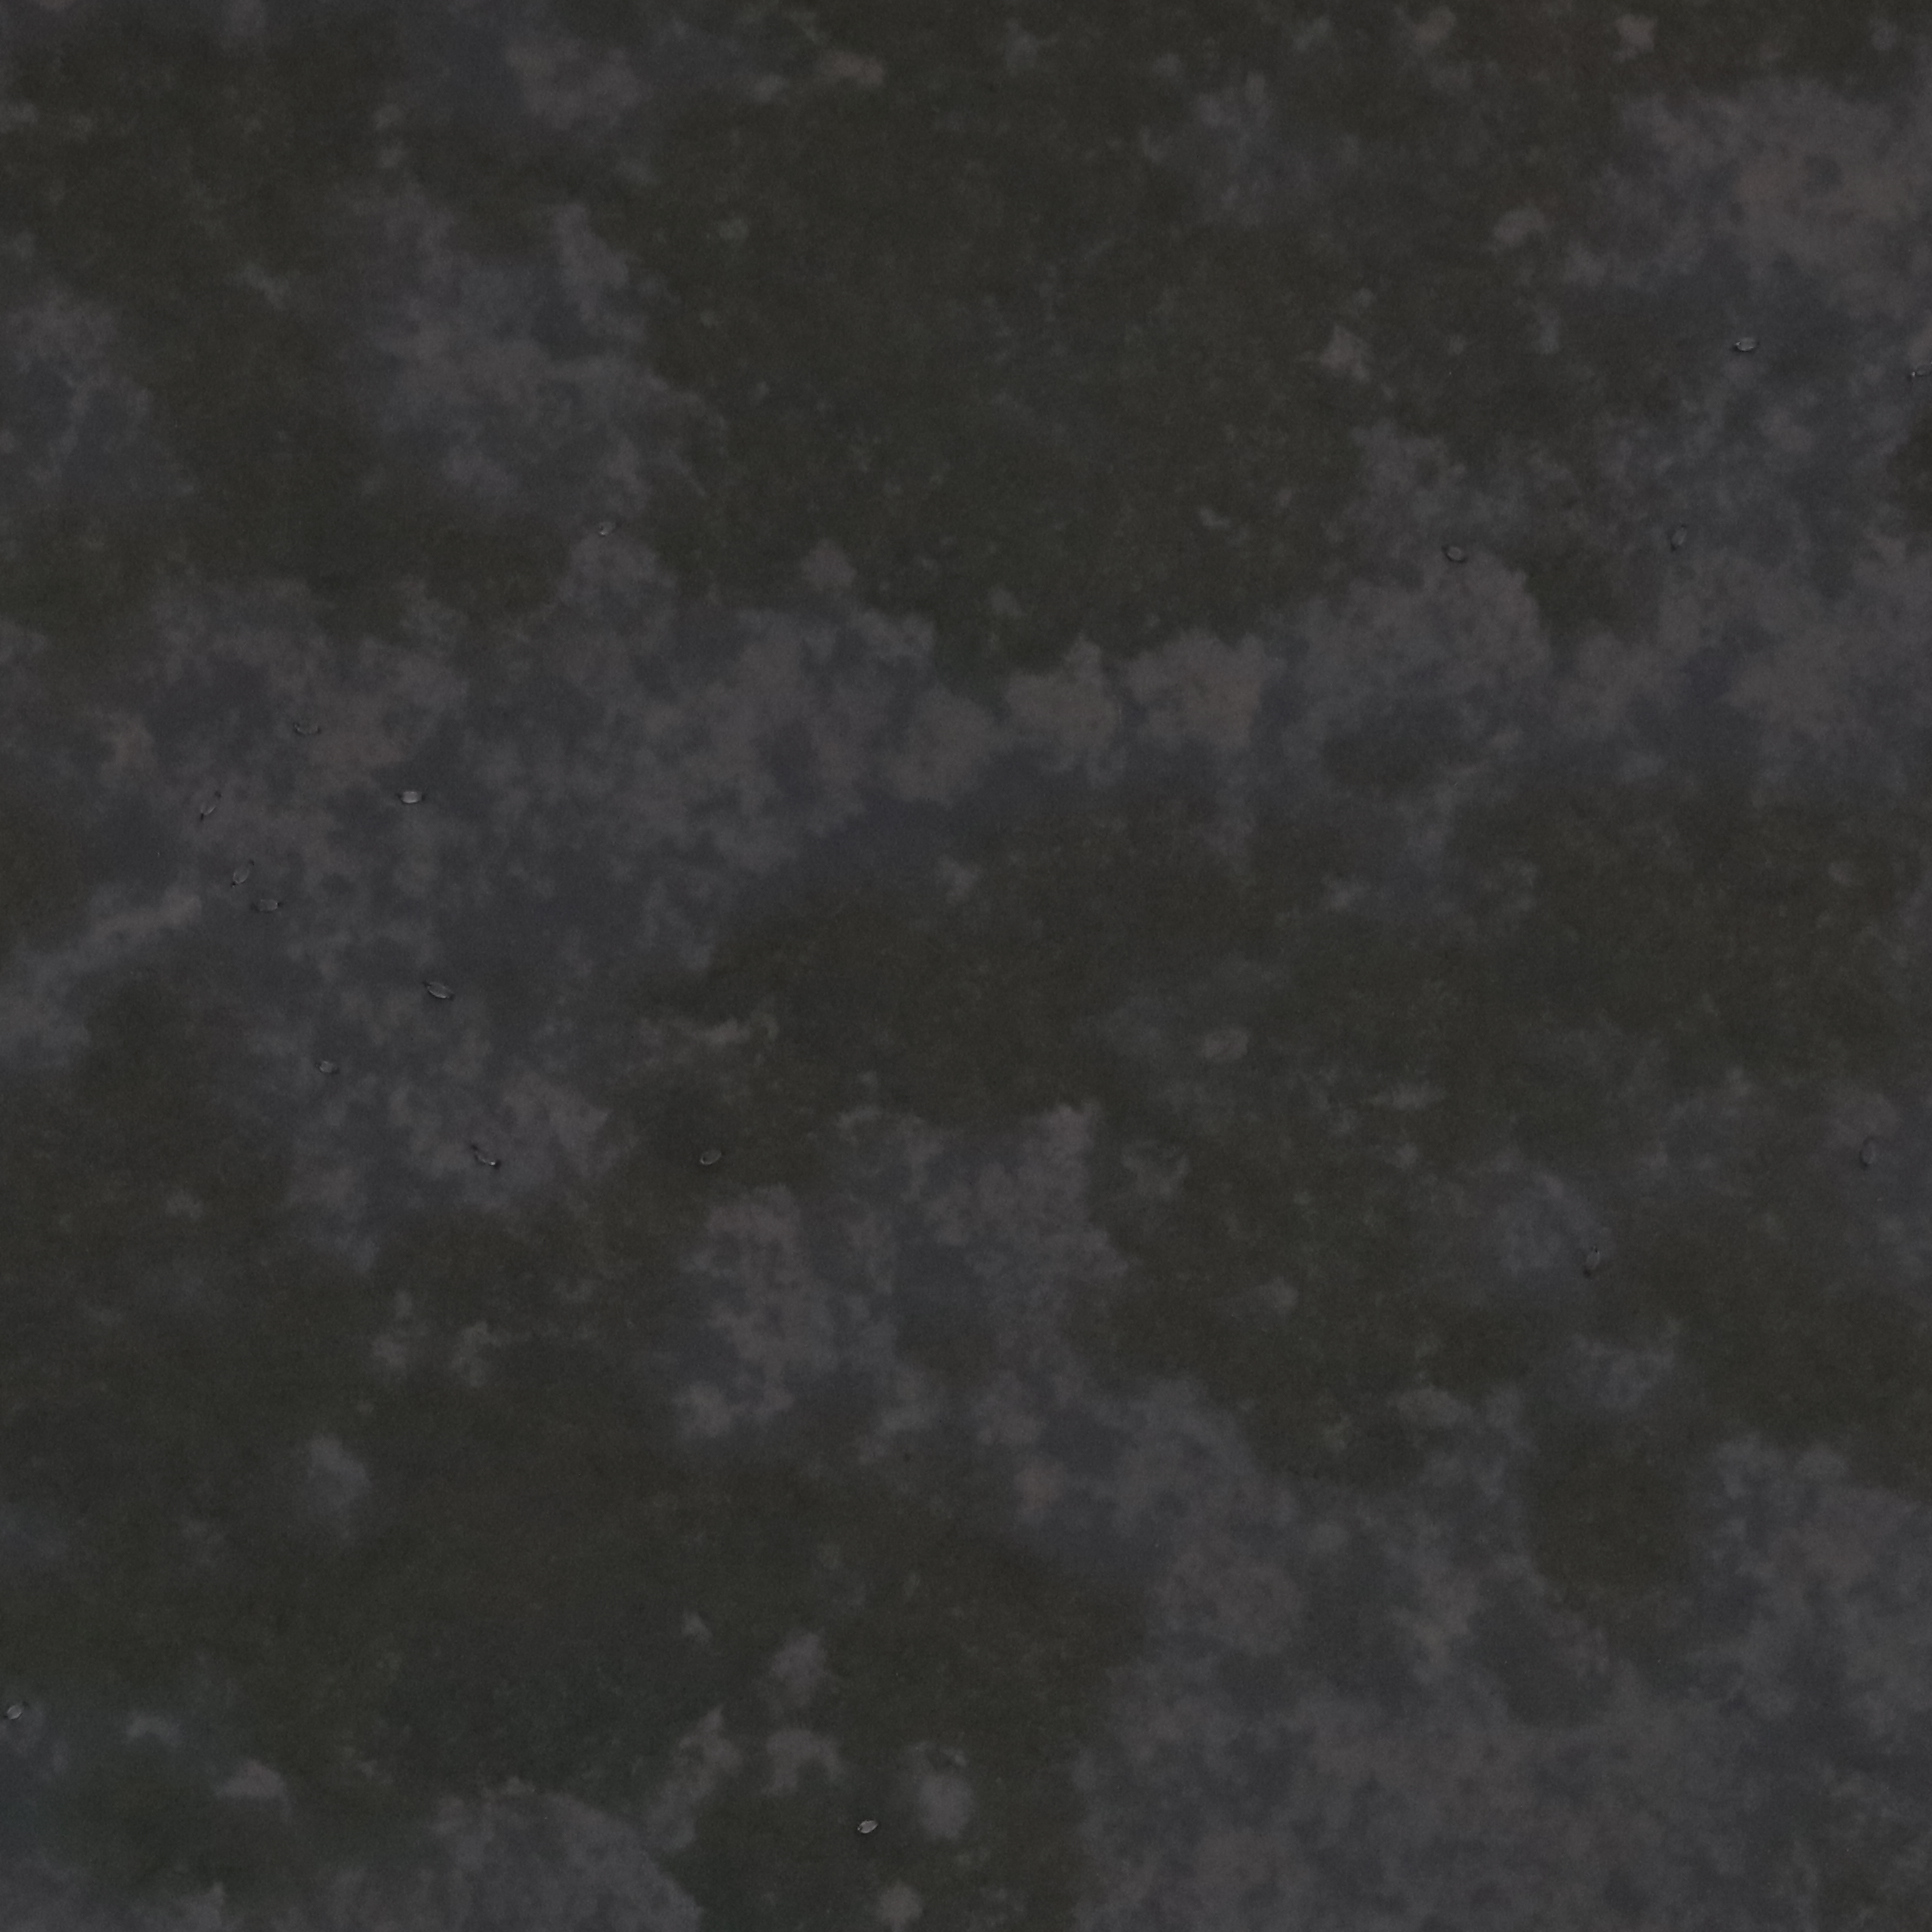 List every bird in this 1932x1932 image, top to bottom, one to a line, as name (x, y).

Canada goose (1745, 346)
Canada goose (1925, 368)
Canada goose (607, 529)
Canada goose (1677, 542)
Canada goose (1465, 549)
Canada goose (297, 730)
Canada goose (410, 798)
Canada goose (215, 811)
Canada goose (239, 869)
Canada goose (272, 904)
Canada goose (448, 990)
Canada goose (333, 1066)
Canada goose (1869, 1152)
Canada goose (483, 1157)
Canada goose (715, 1157)
Canada goose (1592, 1257)
Canada goose (18, 1709)
Canada goose (867, 1826)